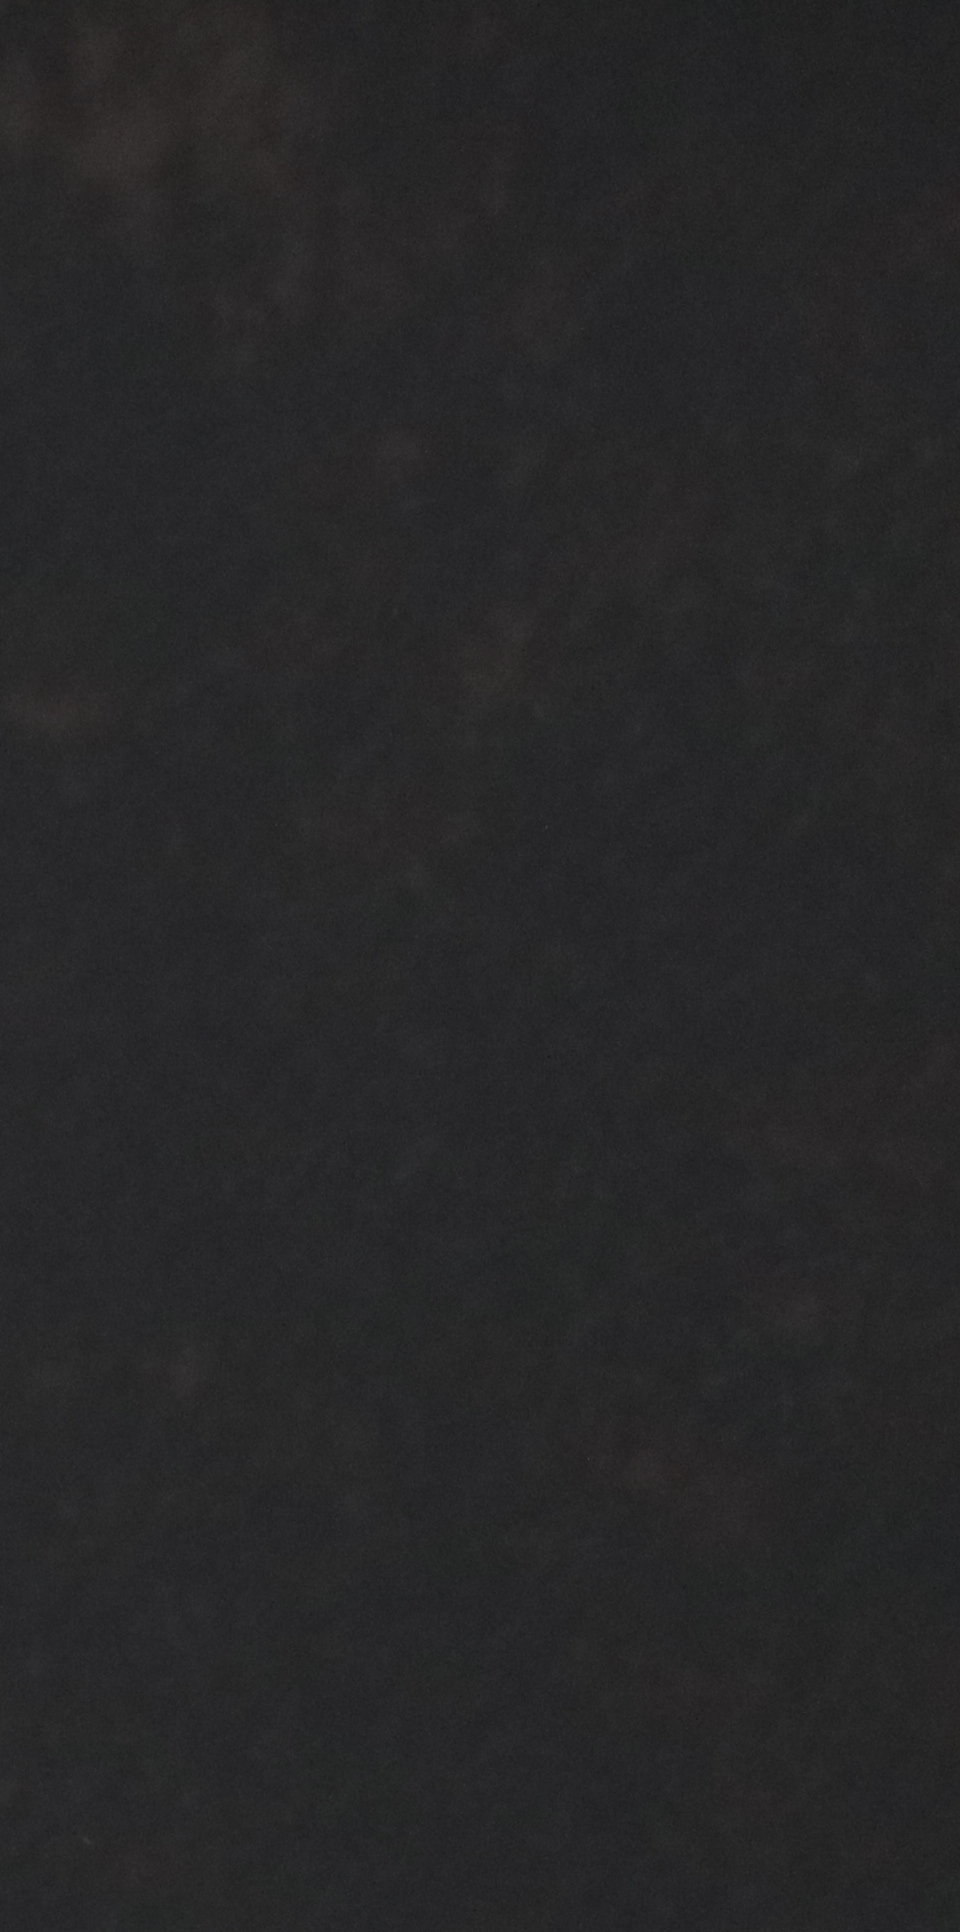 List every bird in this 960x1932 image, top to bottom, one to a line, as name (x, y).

None